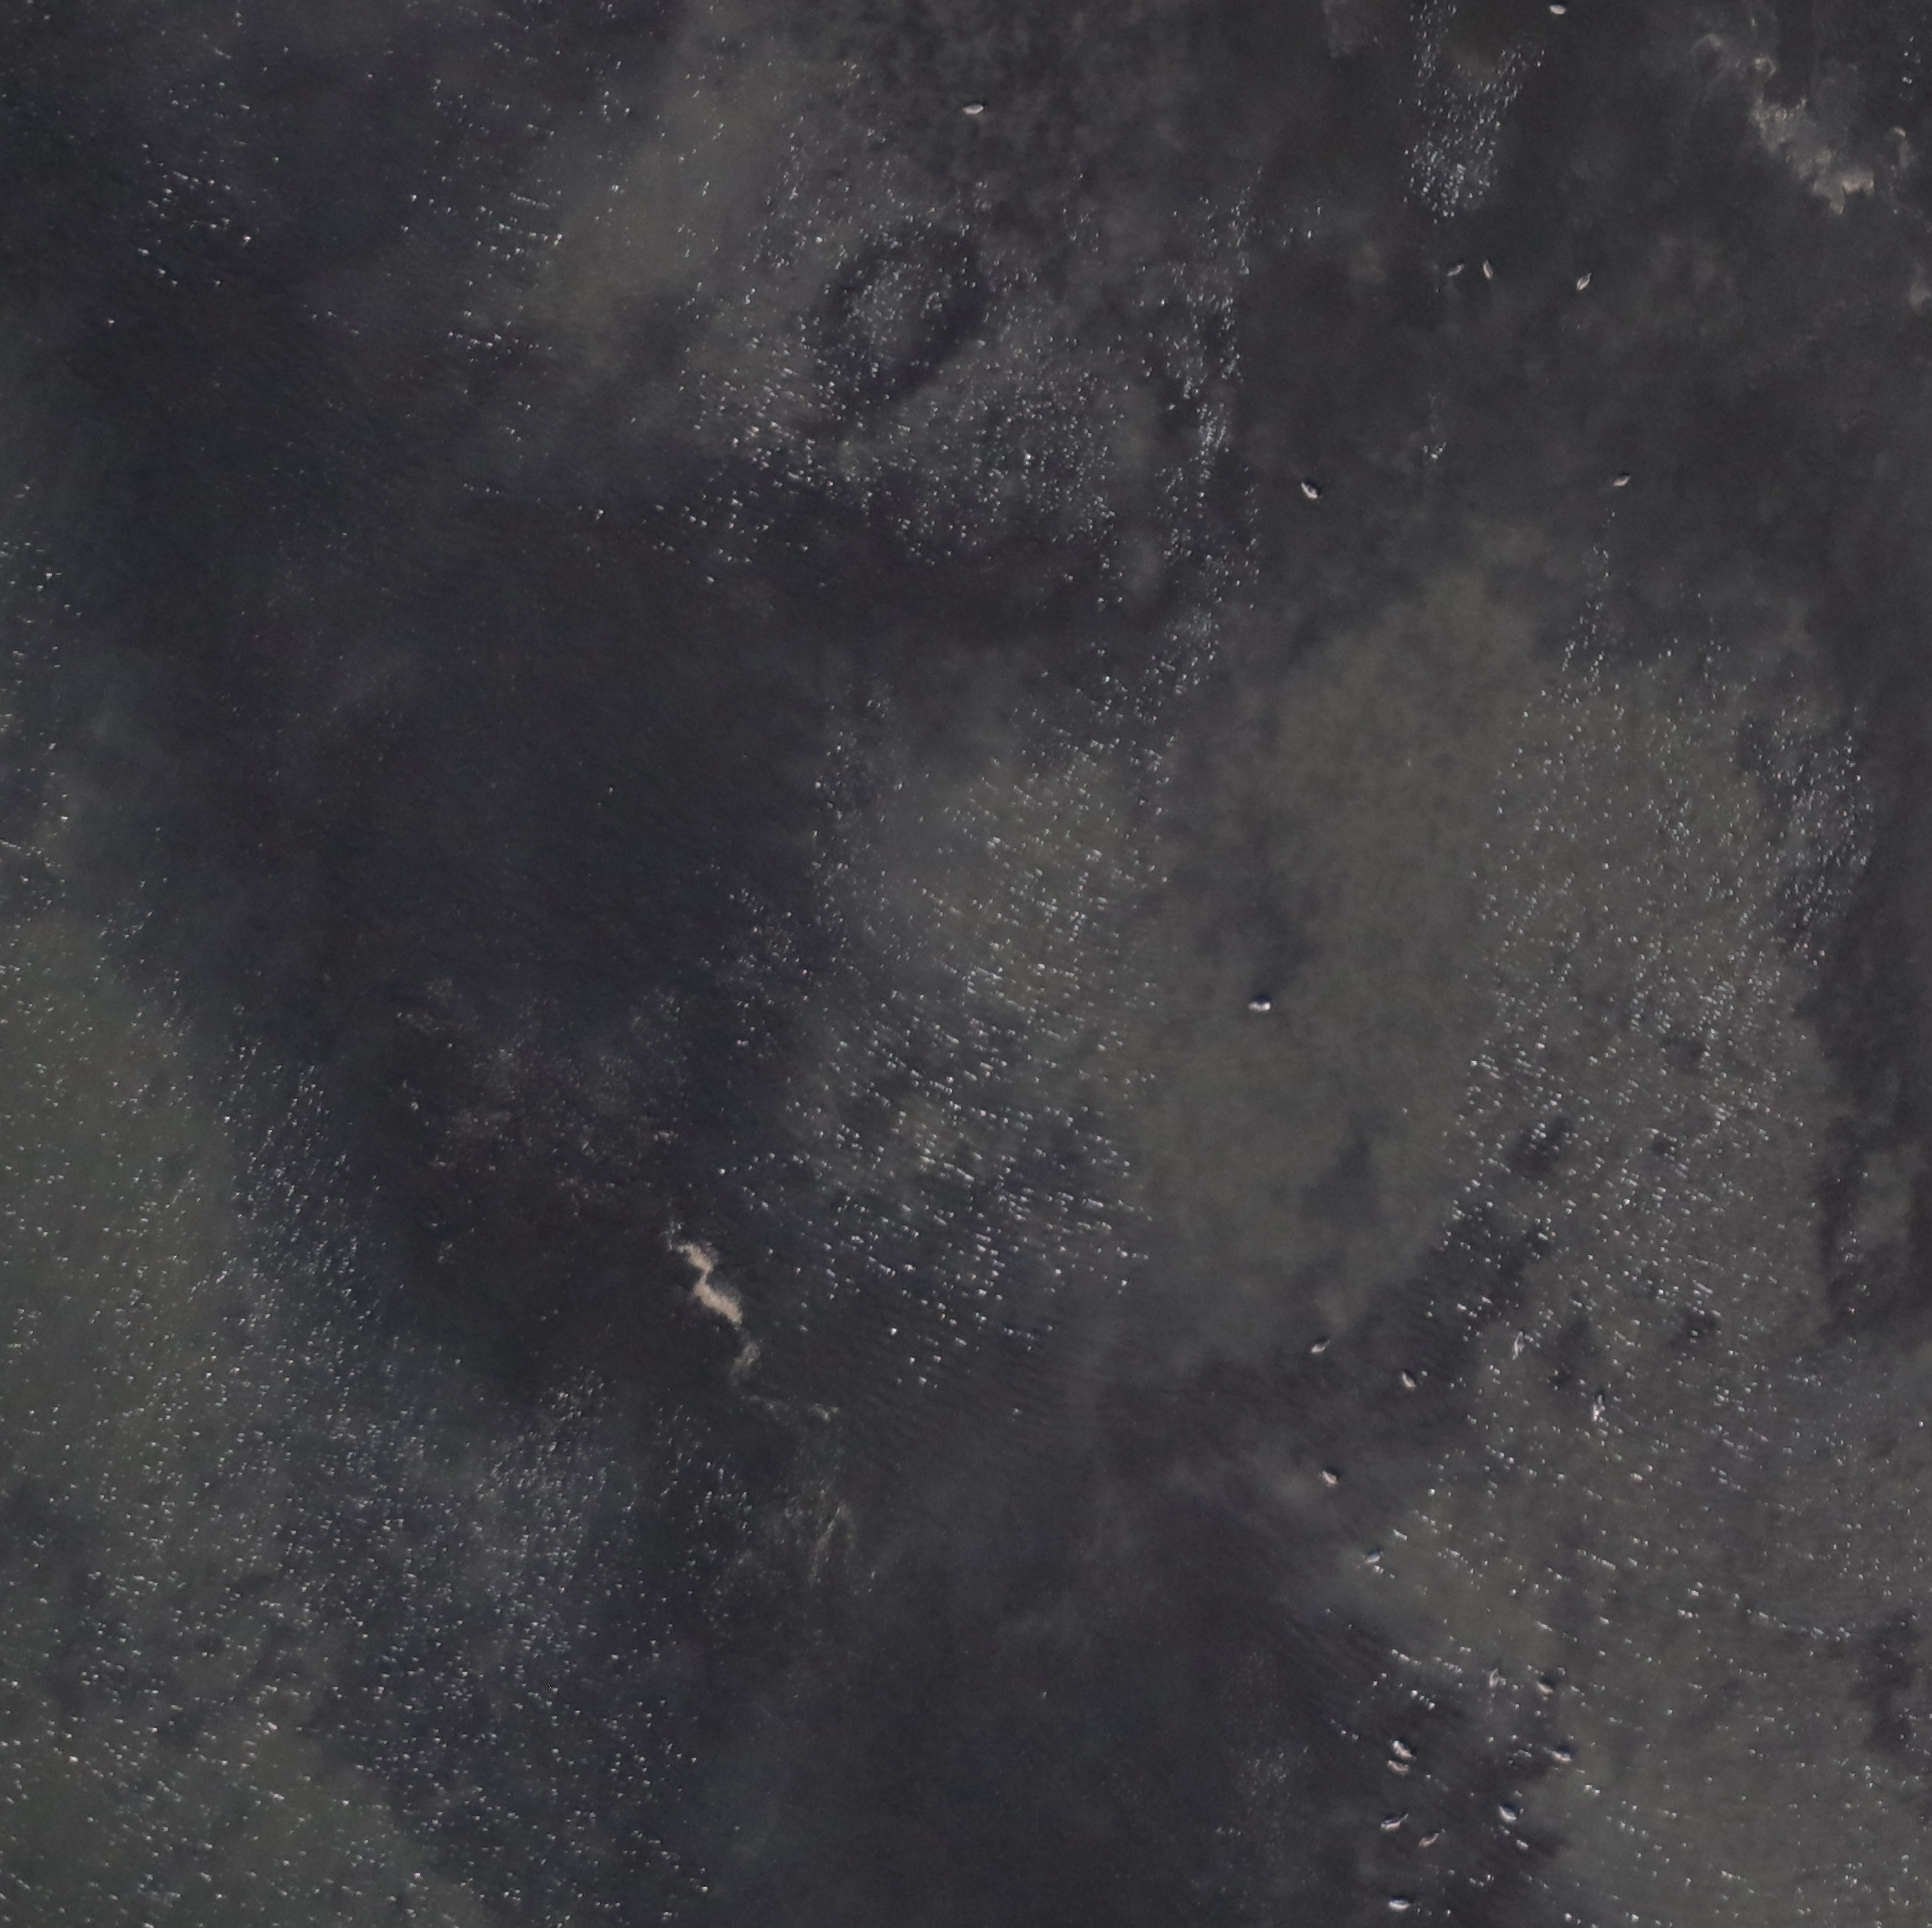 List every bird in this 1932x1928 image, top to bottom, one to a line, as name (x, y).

other bird (1559, 10)
other bird (974, 111)
other bird (1493, 265)
other bird (1457, 271)
other bird (1586, 280)
other bird (1625, 476)
other bird (1315, 494)
other bird (1259, 1005)
other bird (1319, 1345)
other bird (1521, 1345)
other bird (1405, 1381)
other bird (1600, 1403)
other bird (1335, 1478)
other bird (1377, 1554)
other bird (1496, 1679)
other bird (1544, 1687)
other bird (1404, 1753)
other bird (1562, 1758)
other bird (1402, 1770)
other bird (1508, 1813)
other bird (1394, 1823)
other bird (1433, 1841)
other bird (1403, 1904)